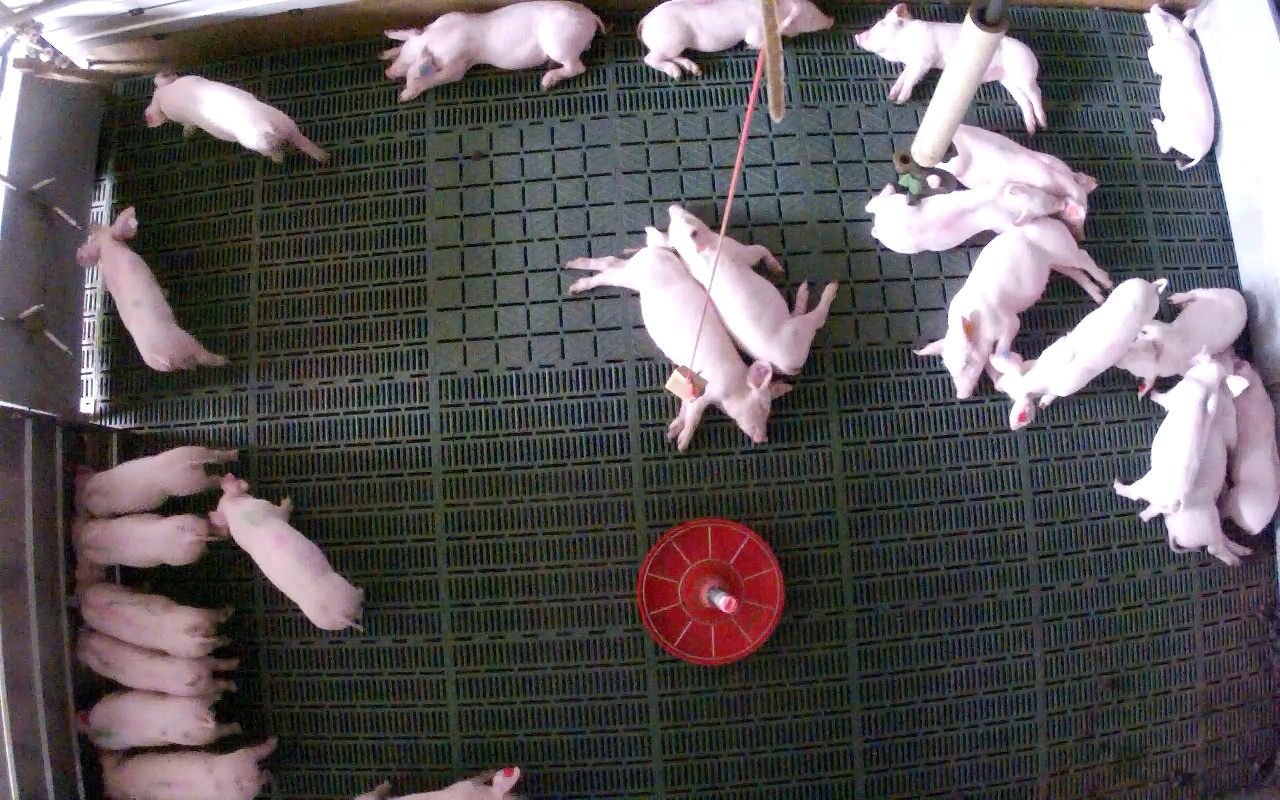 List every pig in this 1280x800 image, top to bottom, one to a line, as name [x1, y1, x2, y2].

pig [638, 0, 833, 80]
pig [380, 2, 606, 103]
pig [854, 5, 1046, 133]
pig [1141, 5, 1216, 171]
pig [146, 72, 330, 164]
pig [933, 124, 1098, 240]
pig [865, 181, 1068, 256]
pig [643, 205, 843, 378]
pig [76, 206, 229, 375]
pig [912, 215, 1111, 400]
pig [565, 246, 798, 456]
pig [990, 278, 1169, 431]
pig [1113, 287, 1248, 401]
pig [1112, 344, 1249, 521]
pig [1164, 344, 1255, 567]
pig [1218, 353, 1278, 536]
pig [74, 447, 239, 517]
pig [206, 473, 365, 633]
pig [69, 511, 226, 581]
pig [75, 576, 233, 660]
pig [73, 622, 239, 694]
pig [74, 692, 242, 751]
pig [99, 738, 282, 799]
pig [352, 765, 523, 799]